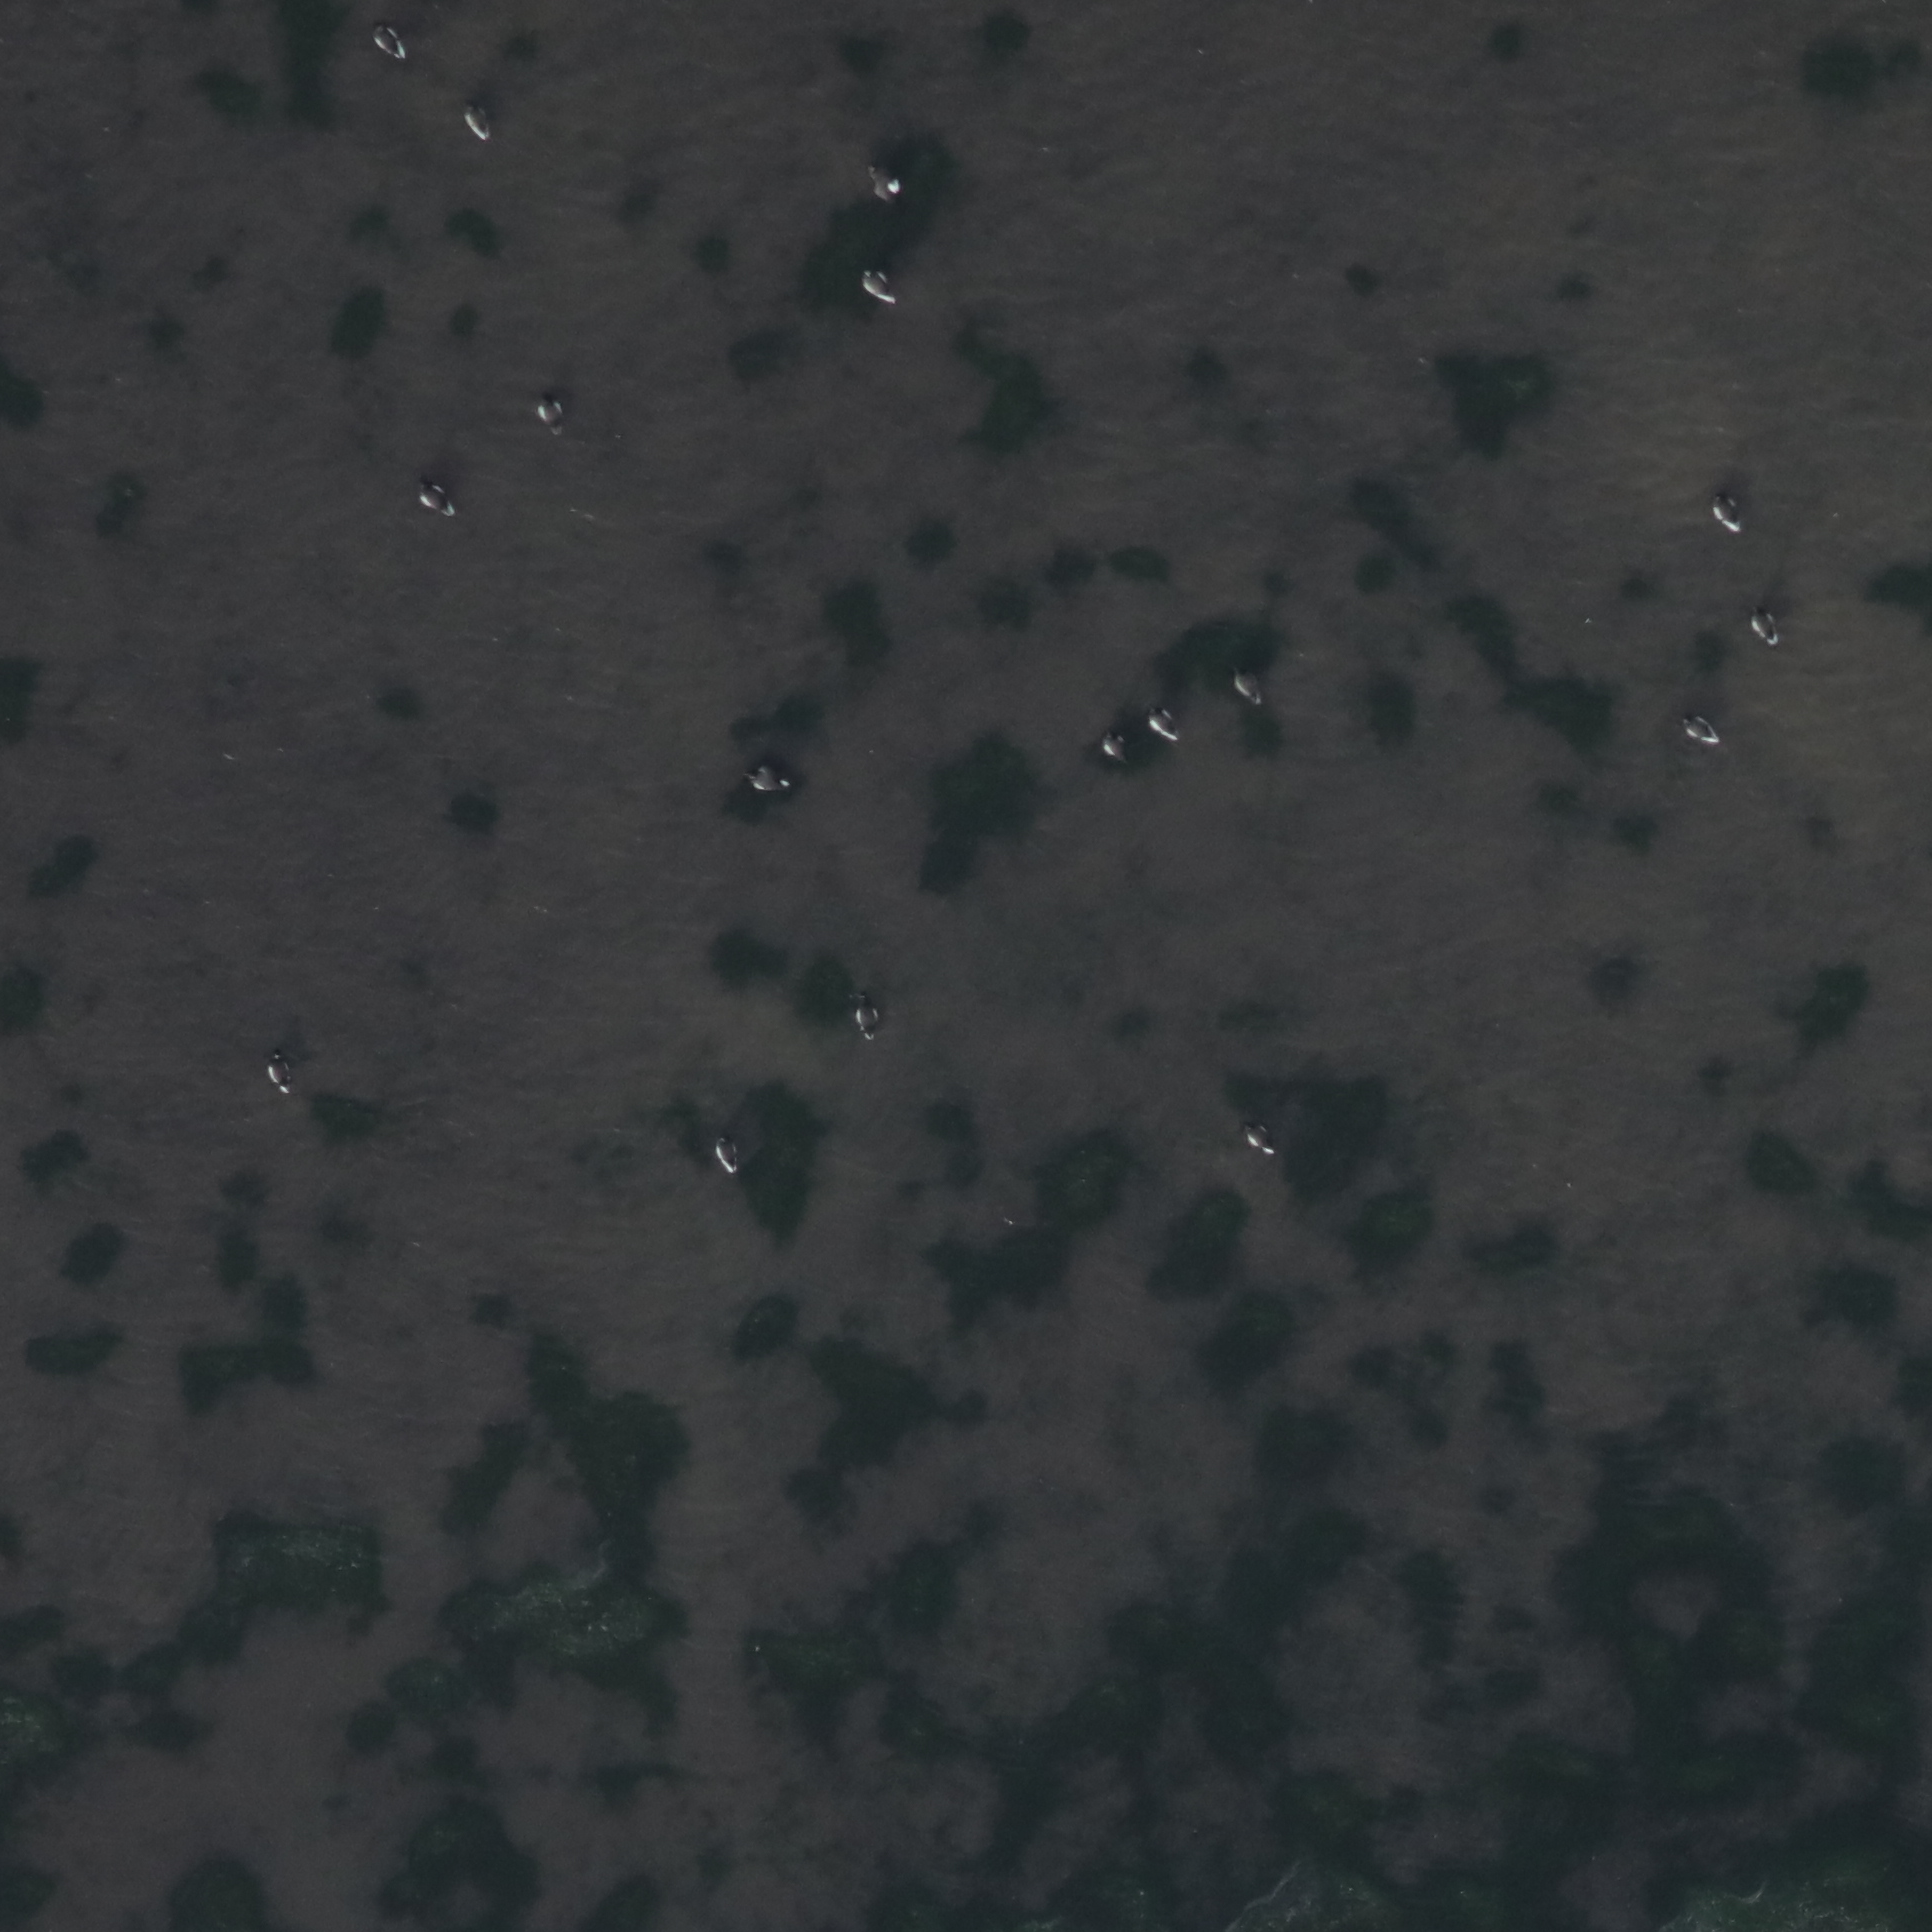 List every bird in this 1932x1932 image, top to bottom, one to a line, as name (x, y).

brant (390, 43)
brant (477, 122)
brant (887, 187)
brant (877, 285)
brant (549, 413)
brant (434, 499)
brant (1727, 511)
brant (1766, 625)
brant (1248, 685)
brant (1162, 723)
brant (1701, 728)
brant (1116, 746)
brant (766, 779)
brant (865, 1015)
brant (280, 1071)
brant (1261, 1136)
brant (724, 1153)